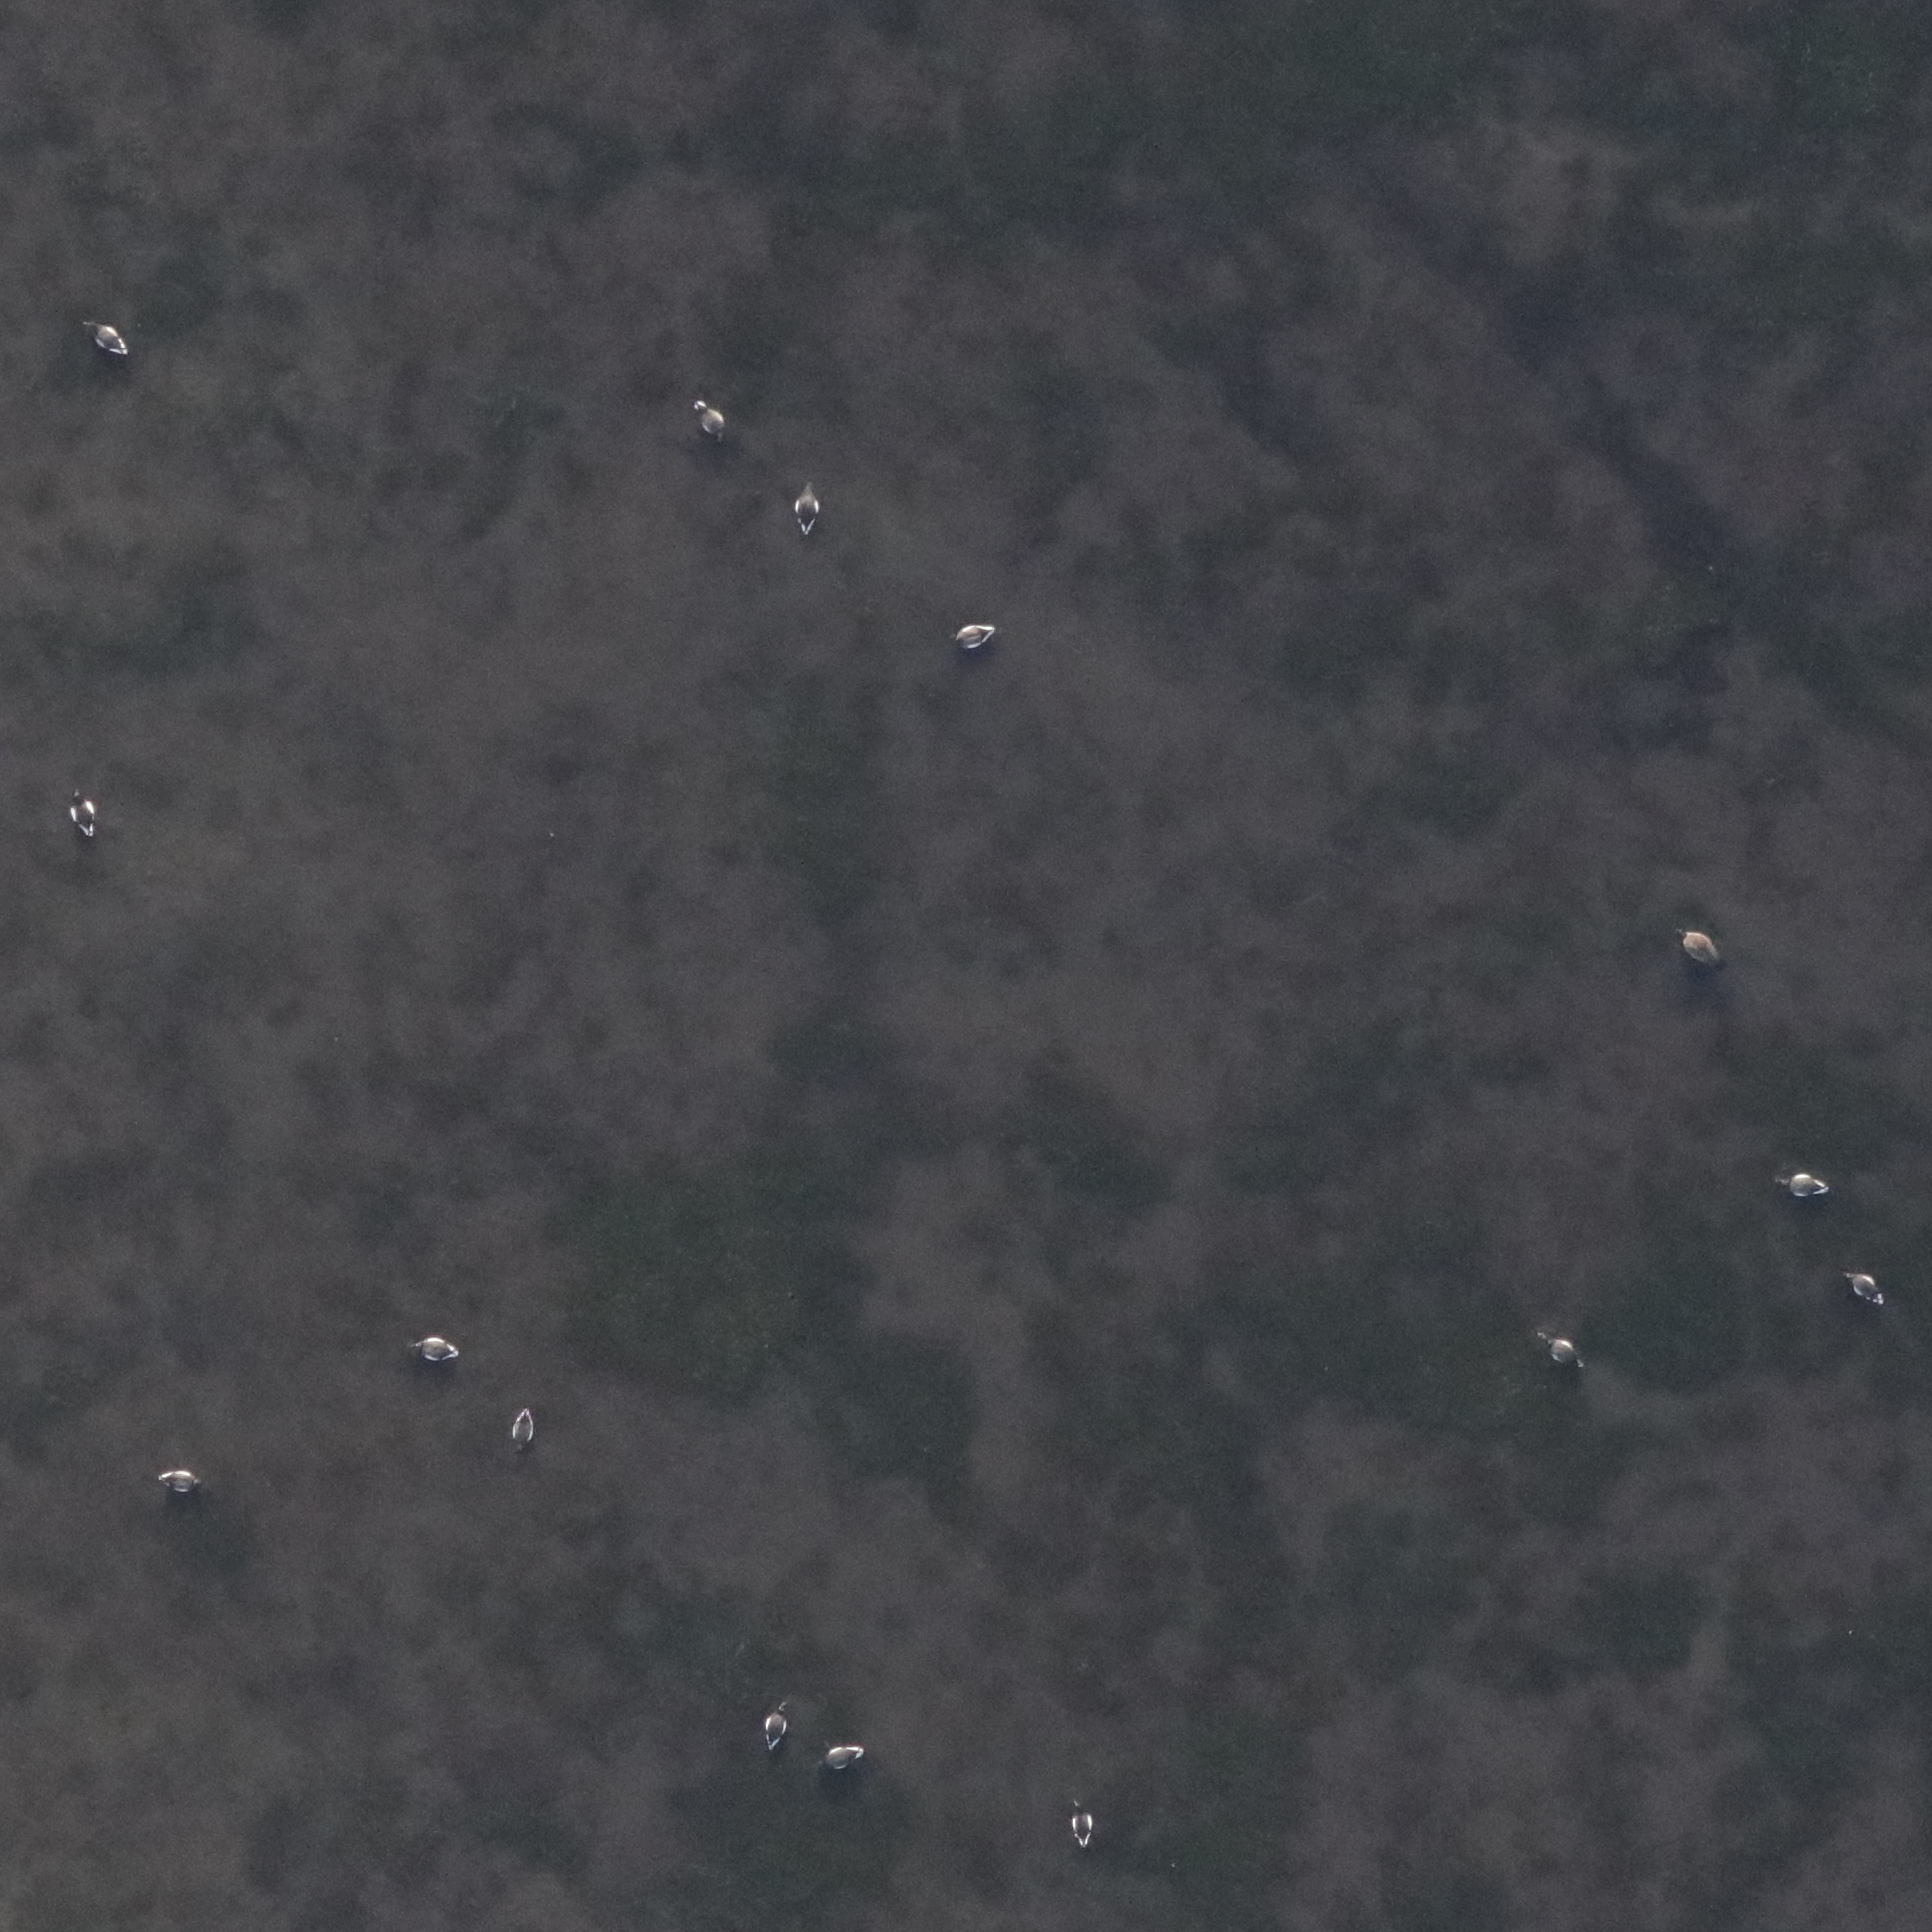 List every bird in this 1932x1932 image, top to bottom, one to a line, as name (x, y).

brant (108, 338)
brant (710, 421)
brant (807, 508)
brant (973, 636)
brant (83, 814)
Canada goose (1699, 947)
brant (1802, 1185)
brant (1864, 1289)
brant (435, 1350)
brant (1560, 1351)
brant (522, 1431)
brant (182, 1482)
brant (775, 1729)
brant (842, 1758)
brant (1083, 1826)